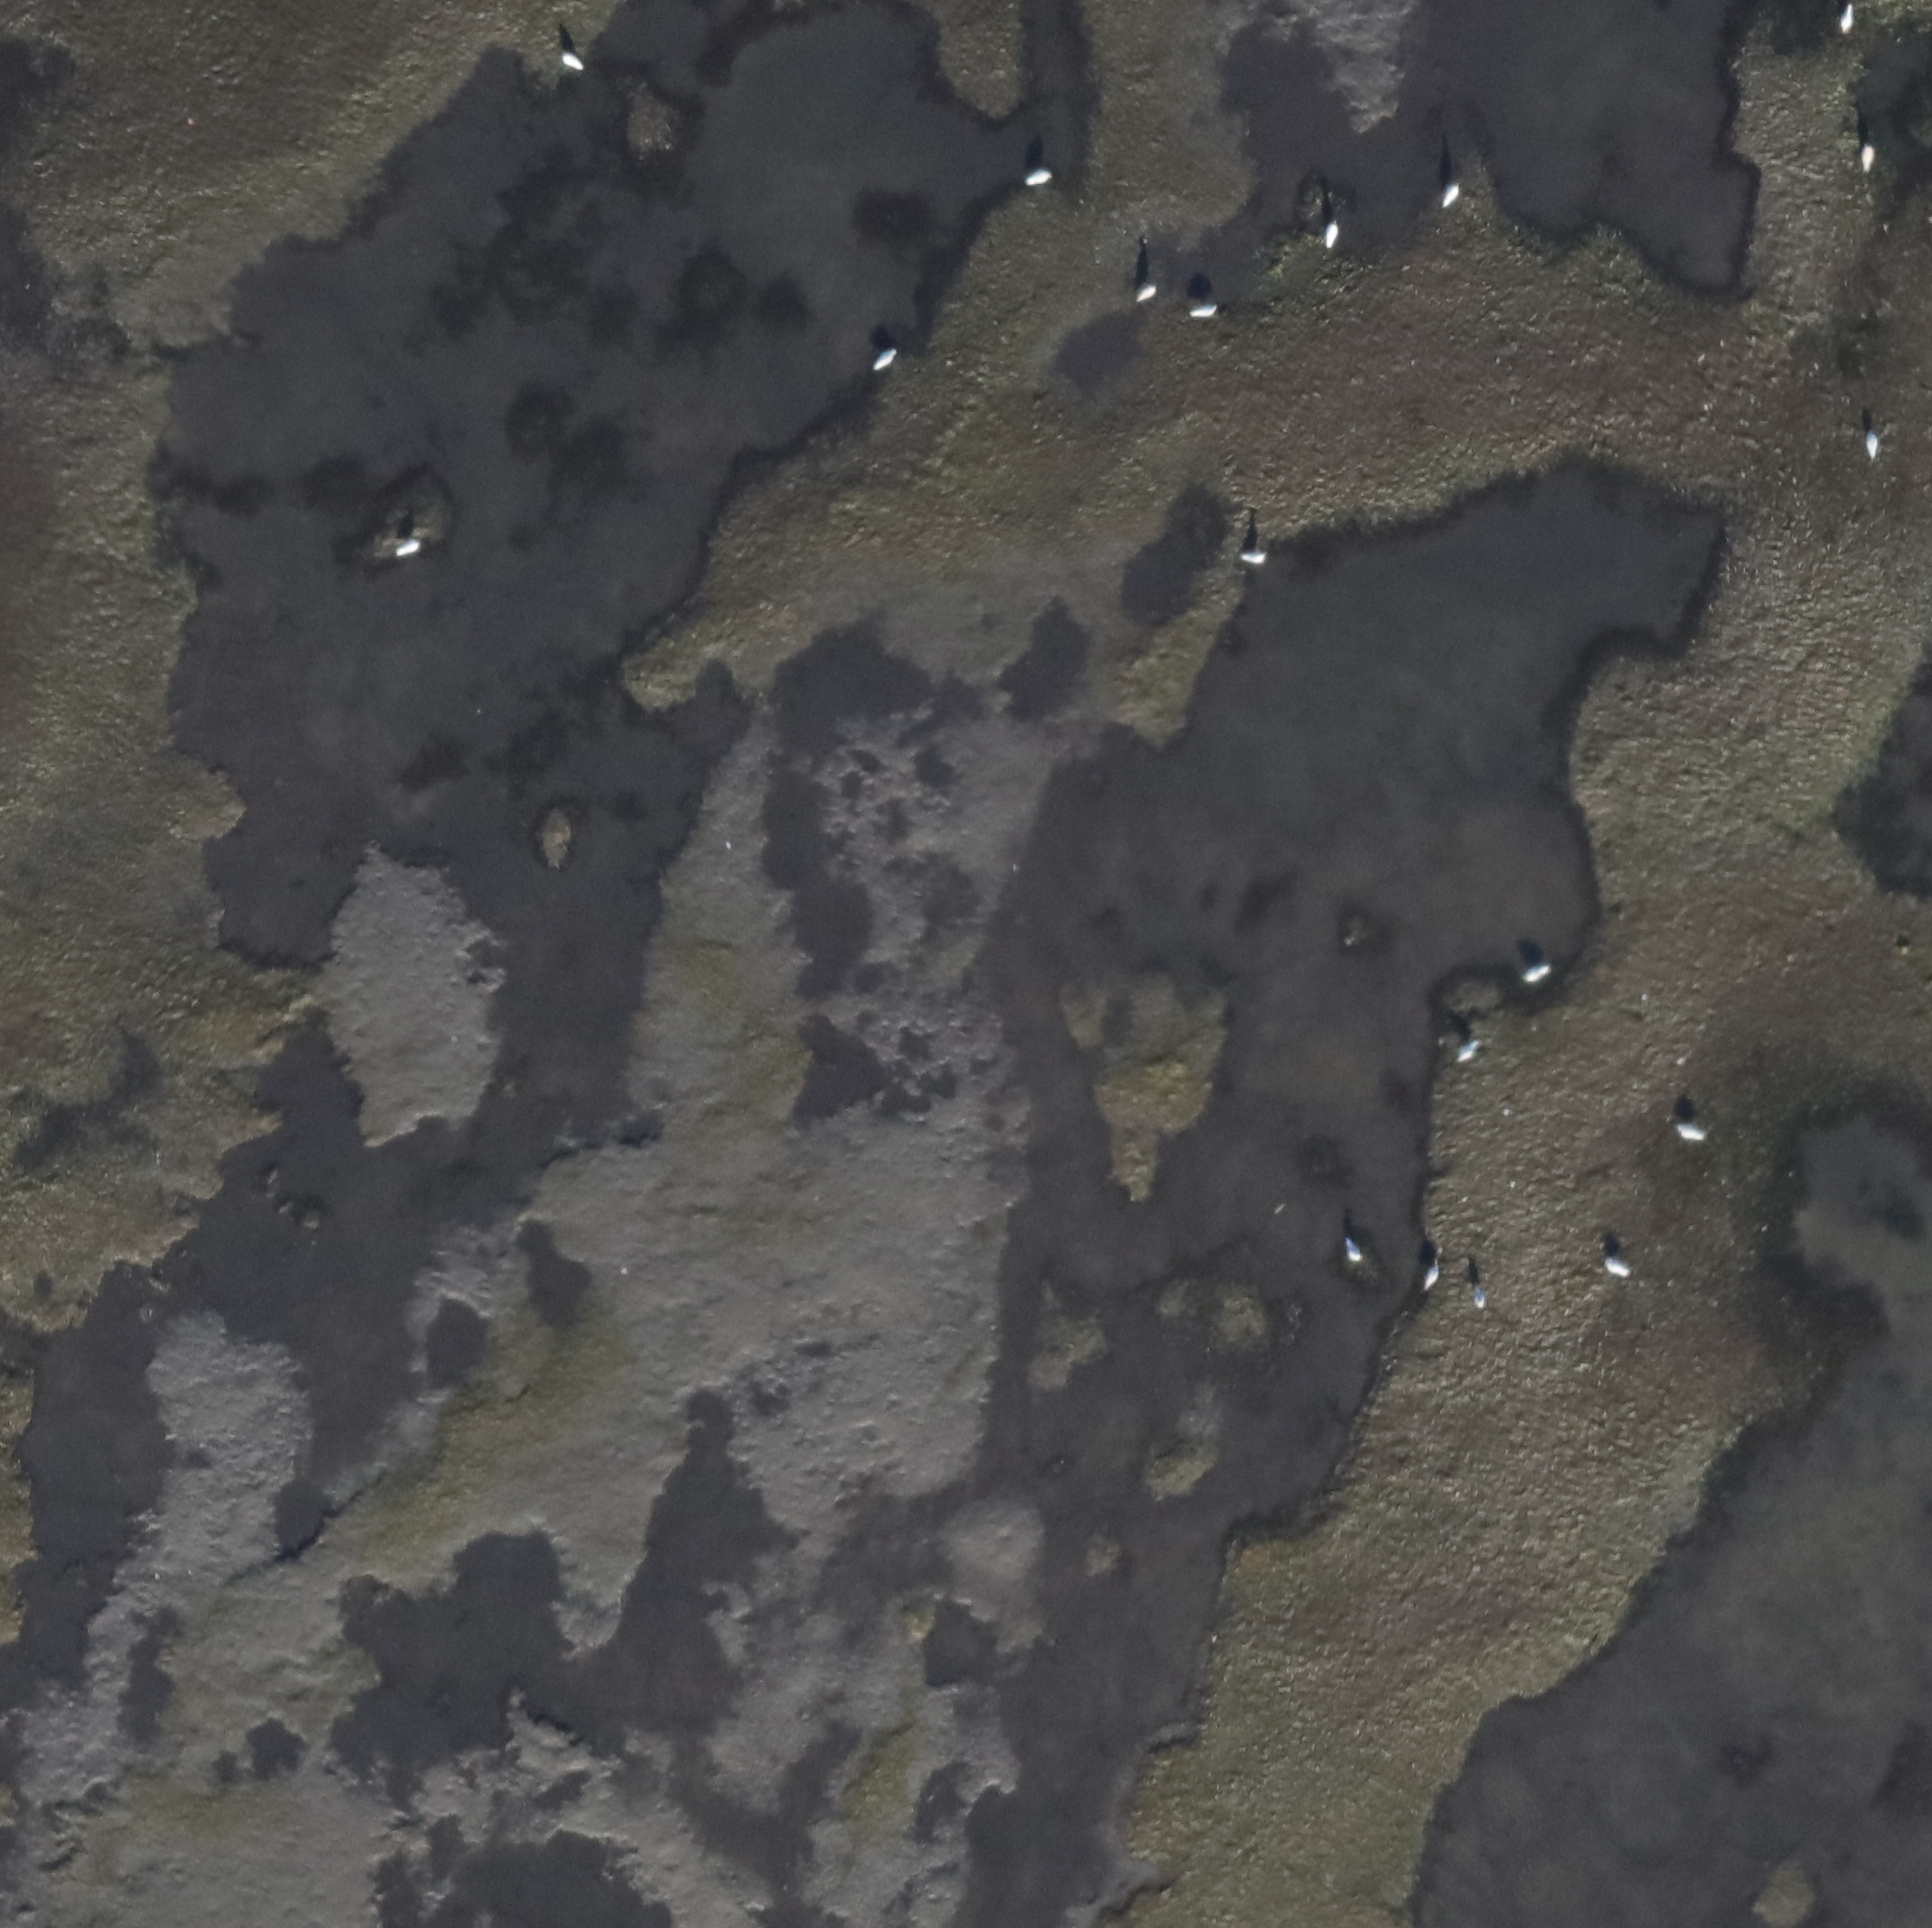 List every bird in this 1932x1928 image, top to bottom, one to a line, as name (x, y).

gull (1847, 18)
gull (572, 61)
gull (1869, 153)
gull (1041, 178)
gull (1452, 195)
gull (1330, 230)
gull (1146, 290)
gull (1204, 310)
gull (885, 359)
gull (1874, 444)
gull (406, 546)
gull (1253, 556)
gull (1536, 973)
gull (1468, 1048)
gull (1689, 1131)
gull (1353, 1252)
gull (1617, 1267)
gull (1431, 1276)
gull (1476, 1301)